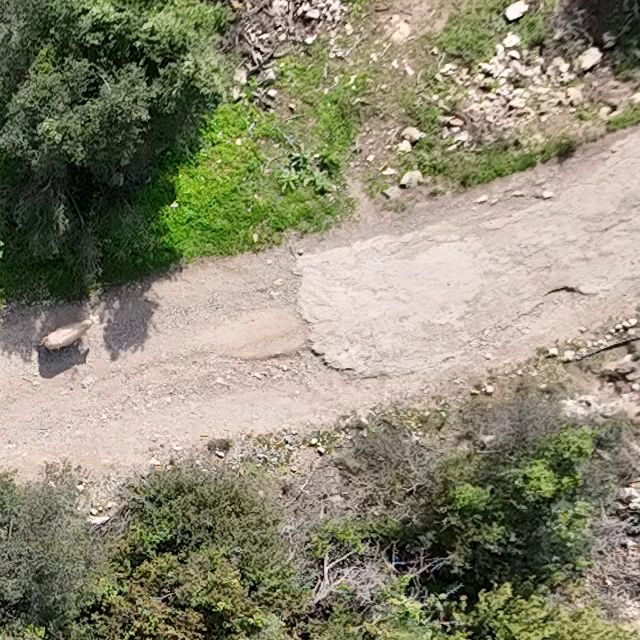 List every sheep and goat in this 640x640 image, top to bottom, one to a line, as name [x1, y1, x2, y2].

sheep [45, 315, 99, 351]